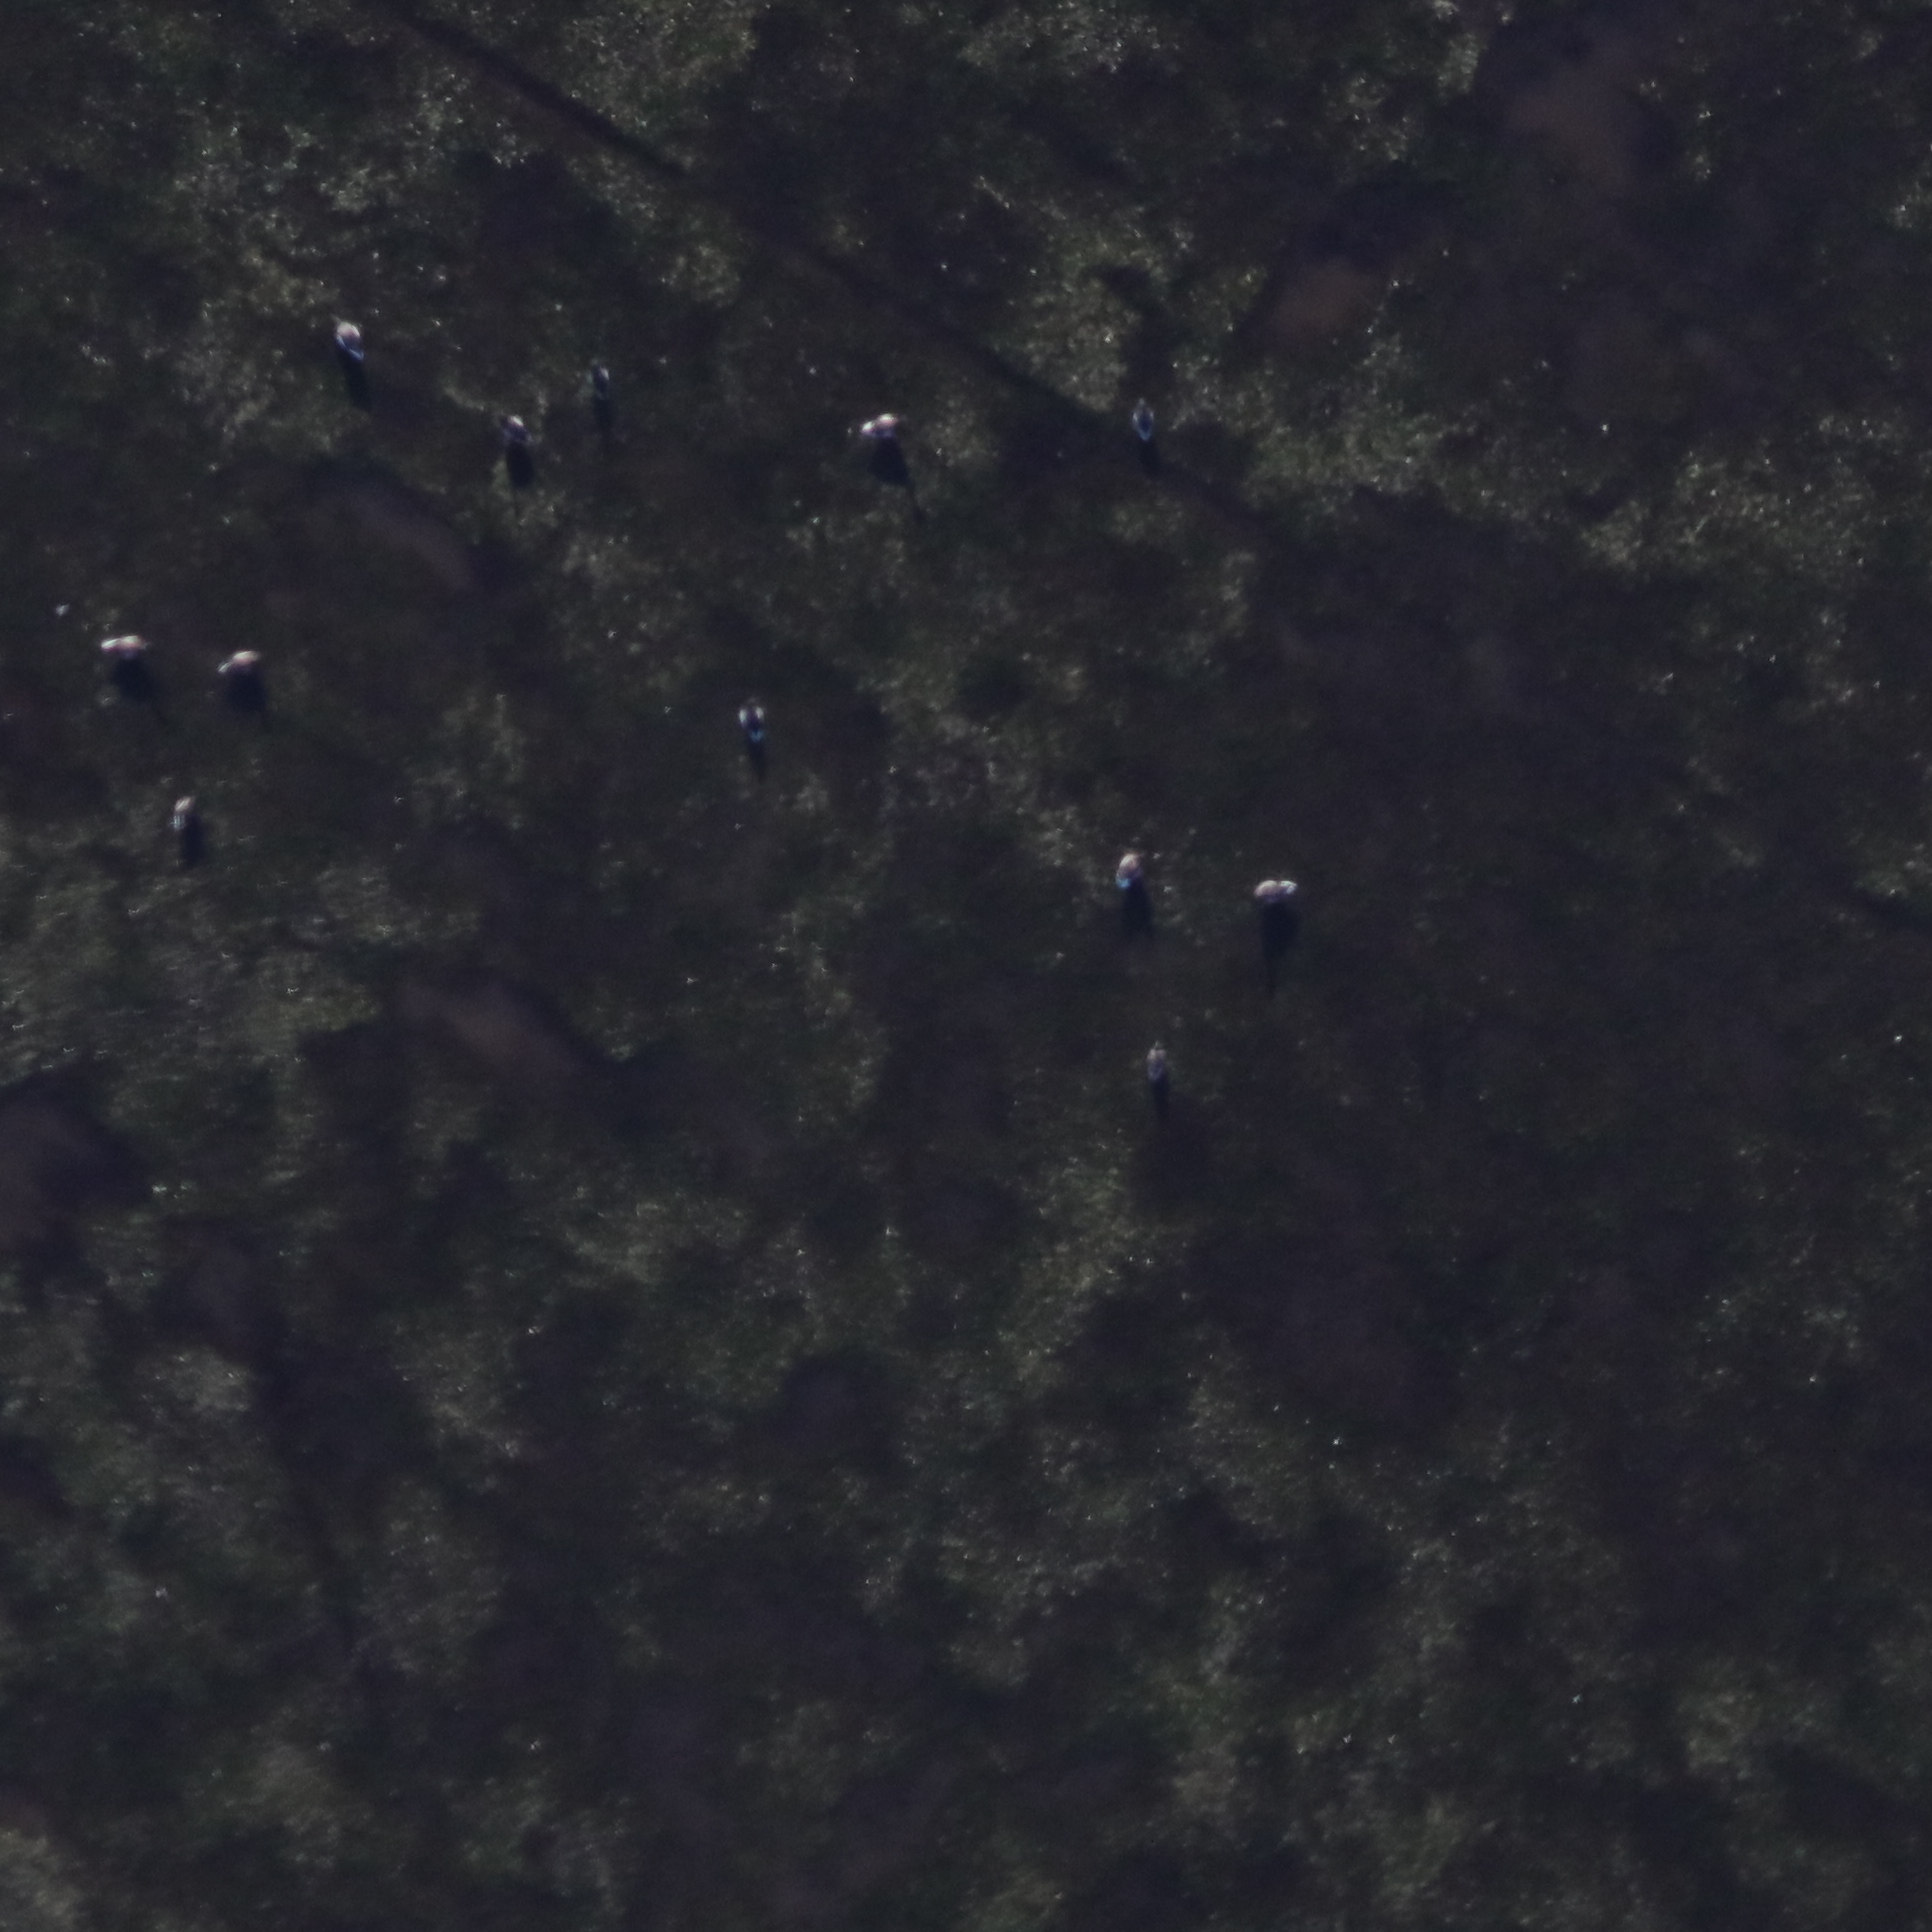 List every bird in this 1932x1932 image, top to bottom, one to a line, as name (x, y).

brant (347, 339)
brant (595, 381)
brant (1145, 419)
brant (514, 423)
brant (888, 425)
brant (123, 647)
brant (232, 662)
brant (755, 724)
brant (183, 815)
brant (1131, 869)
brant (1275, 888)
brant (1157, 1055)